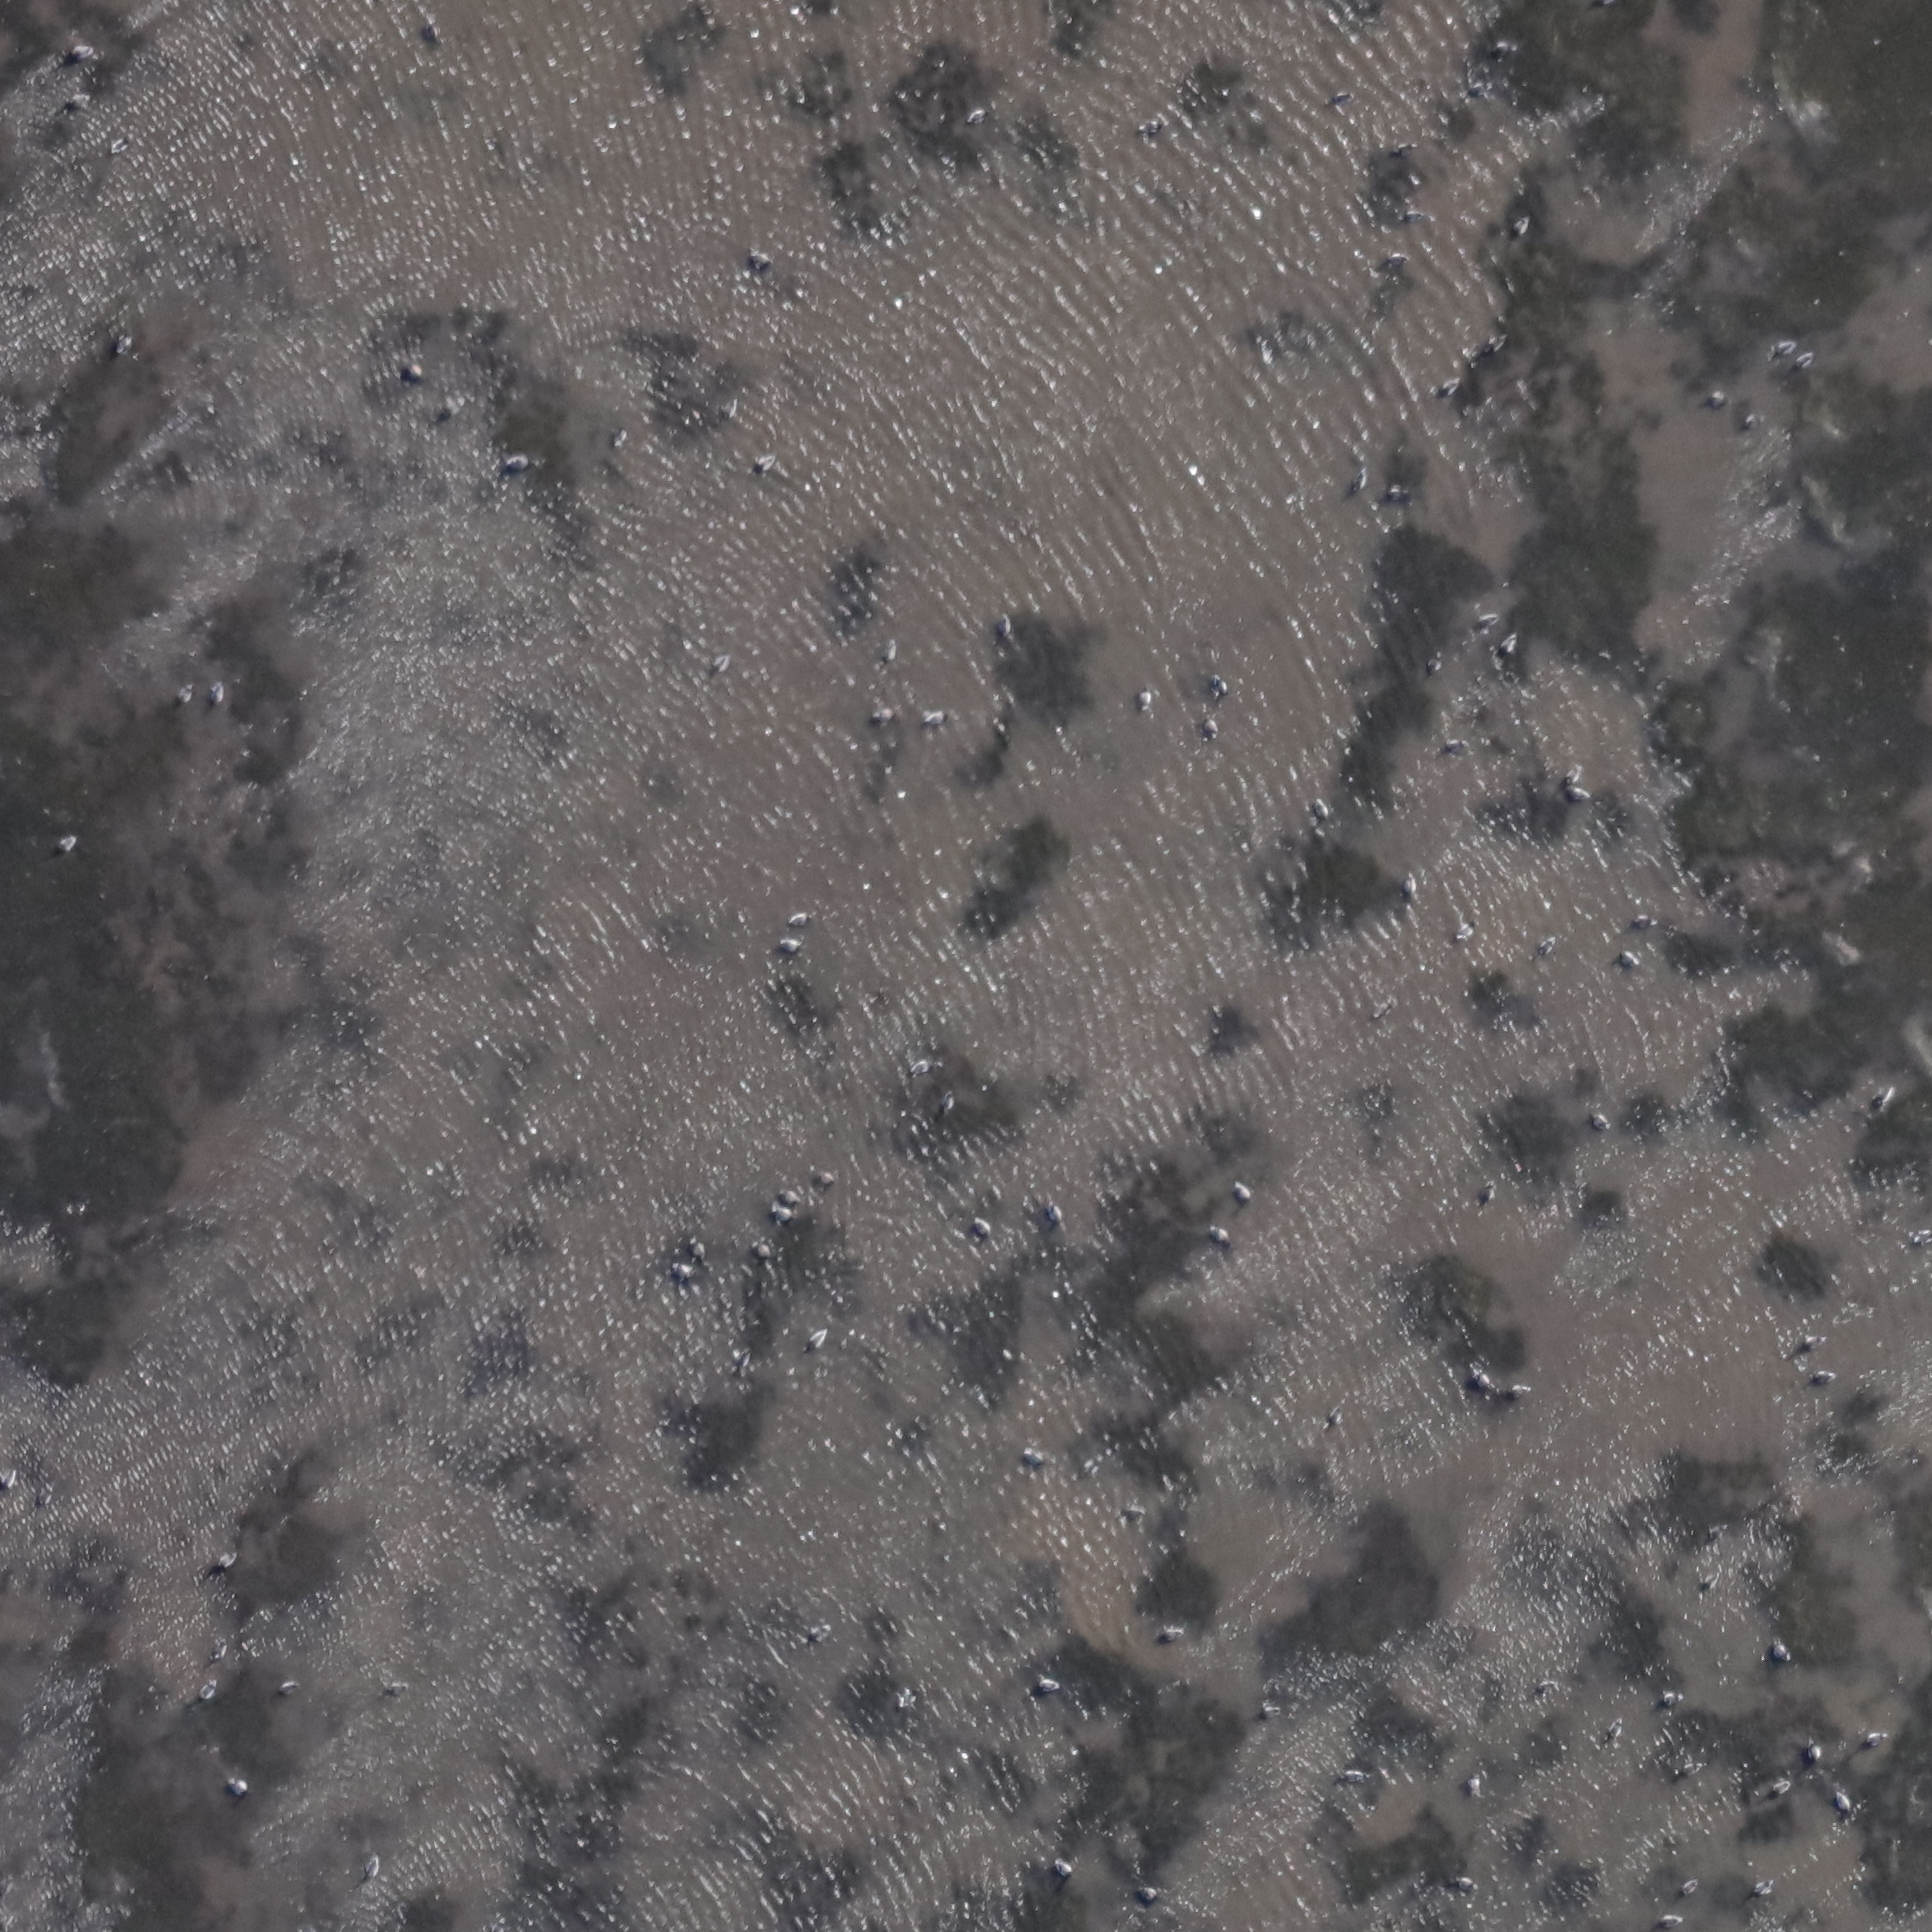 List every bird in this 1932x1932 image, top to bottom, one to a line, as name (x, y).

brant (1502, 47)
brant (84, 53)
brant (1476, 85)
brant (1342, 95)
brant (80, 99)
brant (976, 118)
brant (1154, 128)
brant (125, 145)
brant (1402, 148)
brant (1414, 215)
brant (1521, 225)
brant (762, 257)
brant (1395, 262)
brant (123, 341)
brant (1490, 344)
brant (1788, 349)
brant (1804, 358)
brant (413, 370)
brant (1453, 389)
brant (1720, 399)
brant (450, 409)
brant (731, 409)
brant (1754, 420)
brant (620, 437)
brant (518, 462)
brant (767, 465)
brant (1362, 481)
brant (1395, 491)
brant (1488, 624)
brant (1006, 629)
brant (1508, 646)
brant (888, 652)
brant (1434, 665)
brant (721, 666)
brant (1219, 687)
brant (187, 693)
brant (218, 694)
brant (1145, 699)
brant (935, 716)
brant (884, 718)
brant (1211, 725)
brant (1452, 745)
brant (1573, 774)
brant (1577, 794)
brant (1321, 810)
brant (70, 843)
brant (1409, 887)
brant (795, 917)
brant (1646, 923)
brant (1466, 931)
brant (1547, 946)
brant (793, 948)
brant (1629, 960)
brant (1383, 1011)
brant (924, 1068)
brant (1888, 1094)
brant (950, 1104)
brant (1599, 1121)
brant (824, 1180)
brant (1242, 1193)
brant (1489, 1195)
brant (794, 1198)
brant (1055, 1215)
brant (780, 1217)
brant (980, 1225)
brant (1924, 1234)
brant (1220, 1235)
brant (701, 1250)
brant (764, 1253)
brant (680, 1272)
brant (819, 1339)
brant (1811, 1342)
brant (743, 1360)
brant (1481, 1376)
brant (1822, 1377)
brant (1520, 1396)
brant (1335, 1419)
brant (1036, 1454)
brant (6, 1478)
brant (43, 1496)
brant (1141, 1515)
brant (1718, 1530)
brant (227, 1560)
brant (1715, 1582)
brant (822, 1634)
brant (1175, 1637)
brant (221, 1651)
brant (1780, 1651)
brant (288, 1686)
brant (1548, 1687)
brant (398, 1688)
brant (1049, 1688)
brant (210, 1689)
brant (1672, 1699)
brant (908, 1703)
brant (1273, 1714)
brant (1615, 1727)
brant (1874, 1740)
brant (1813, 1752)
brant (1694, 1770)
brant (1355, 1778)
brant (238, 1786)
brant (1473, 1787)
brant (1785, 1787)
brant (1845, 1804)
brant (372, 1866)
brant (1063, 1869)
brant (1463, 1883)
brant (1689, 1887)
brant (1762, 1890)
brant (1147, 1893)
brant (1669, 1921)
brant (497, 1928)